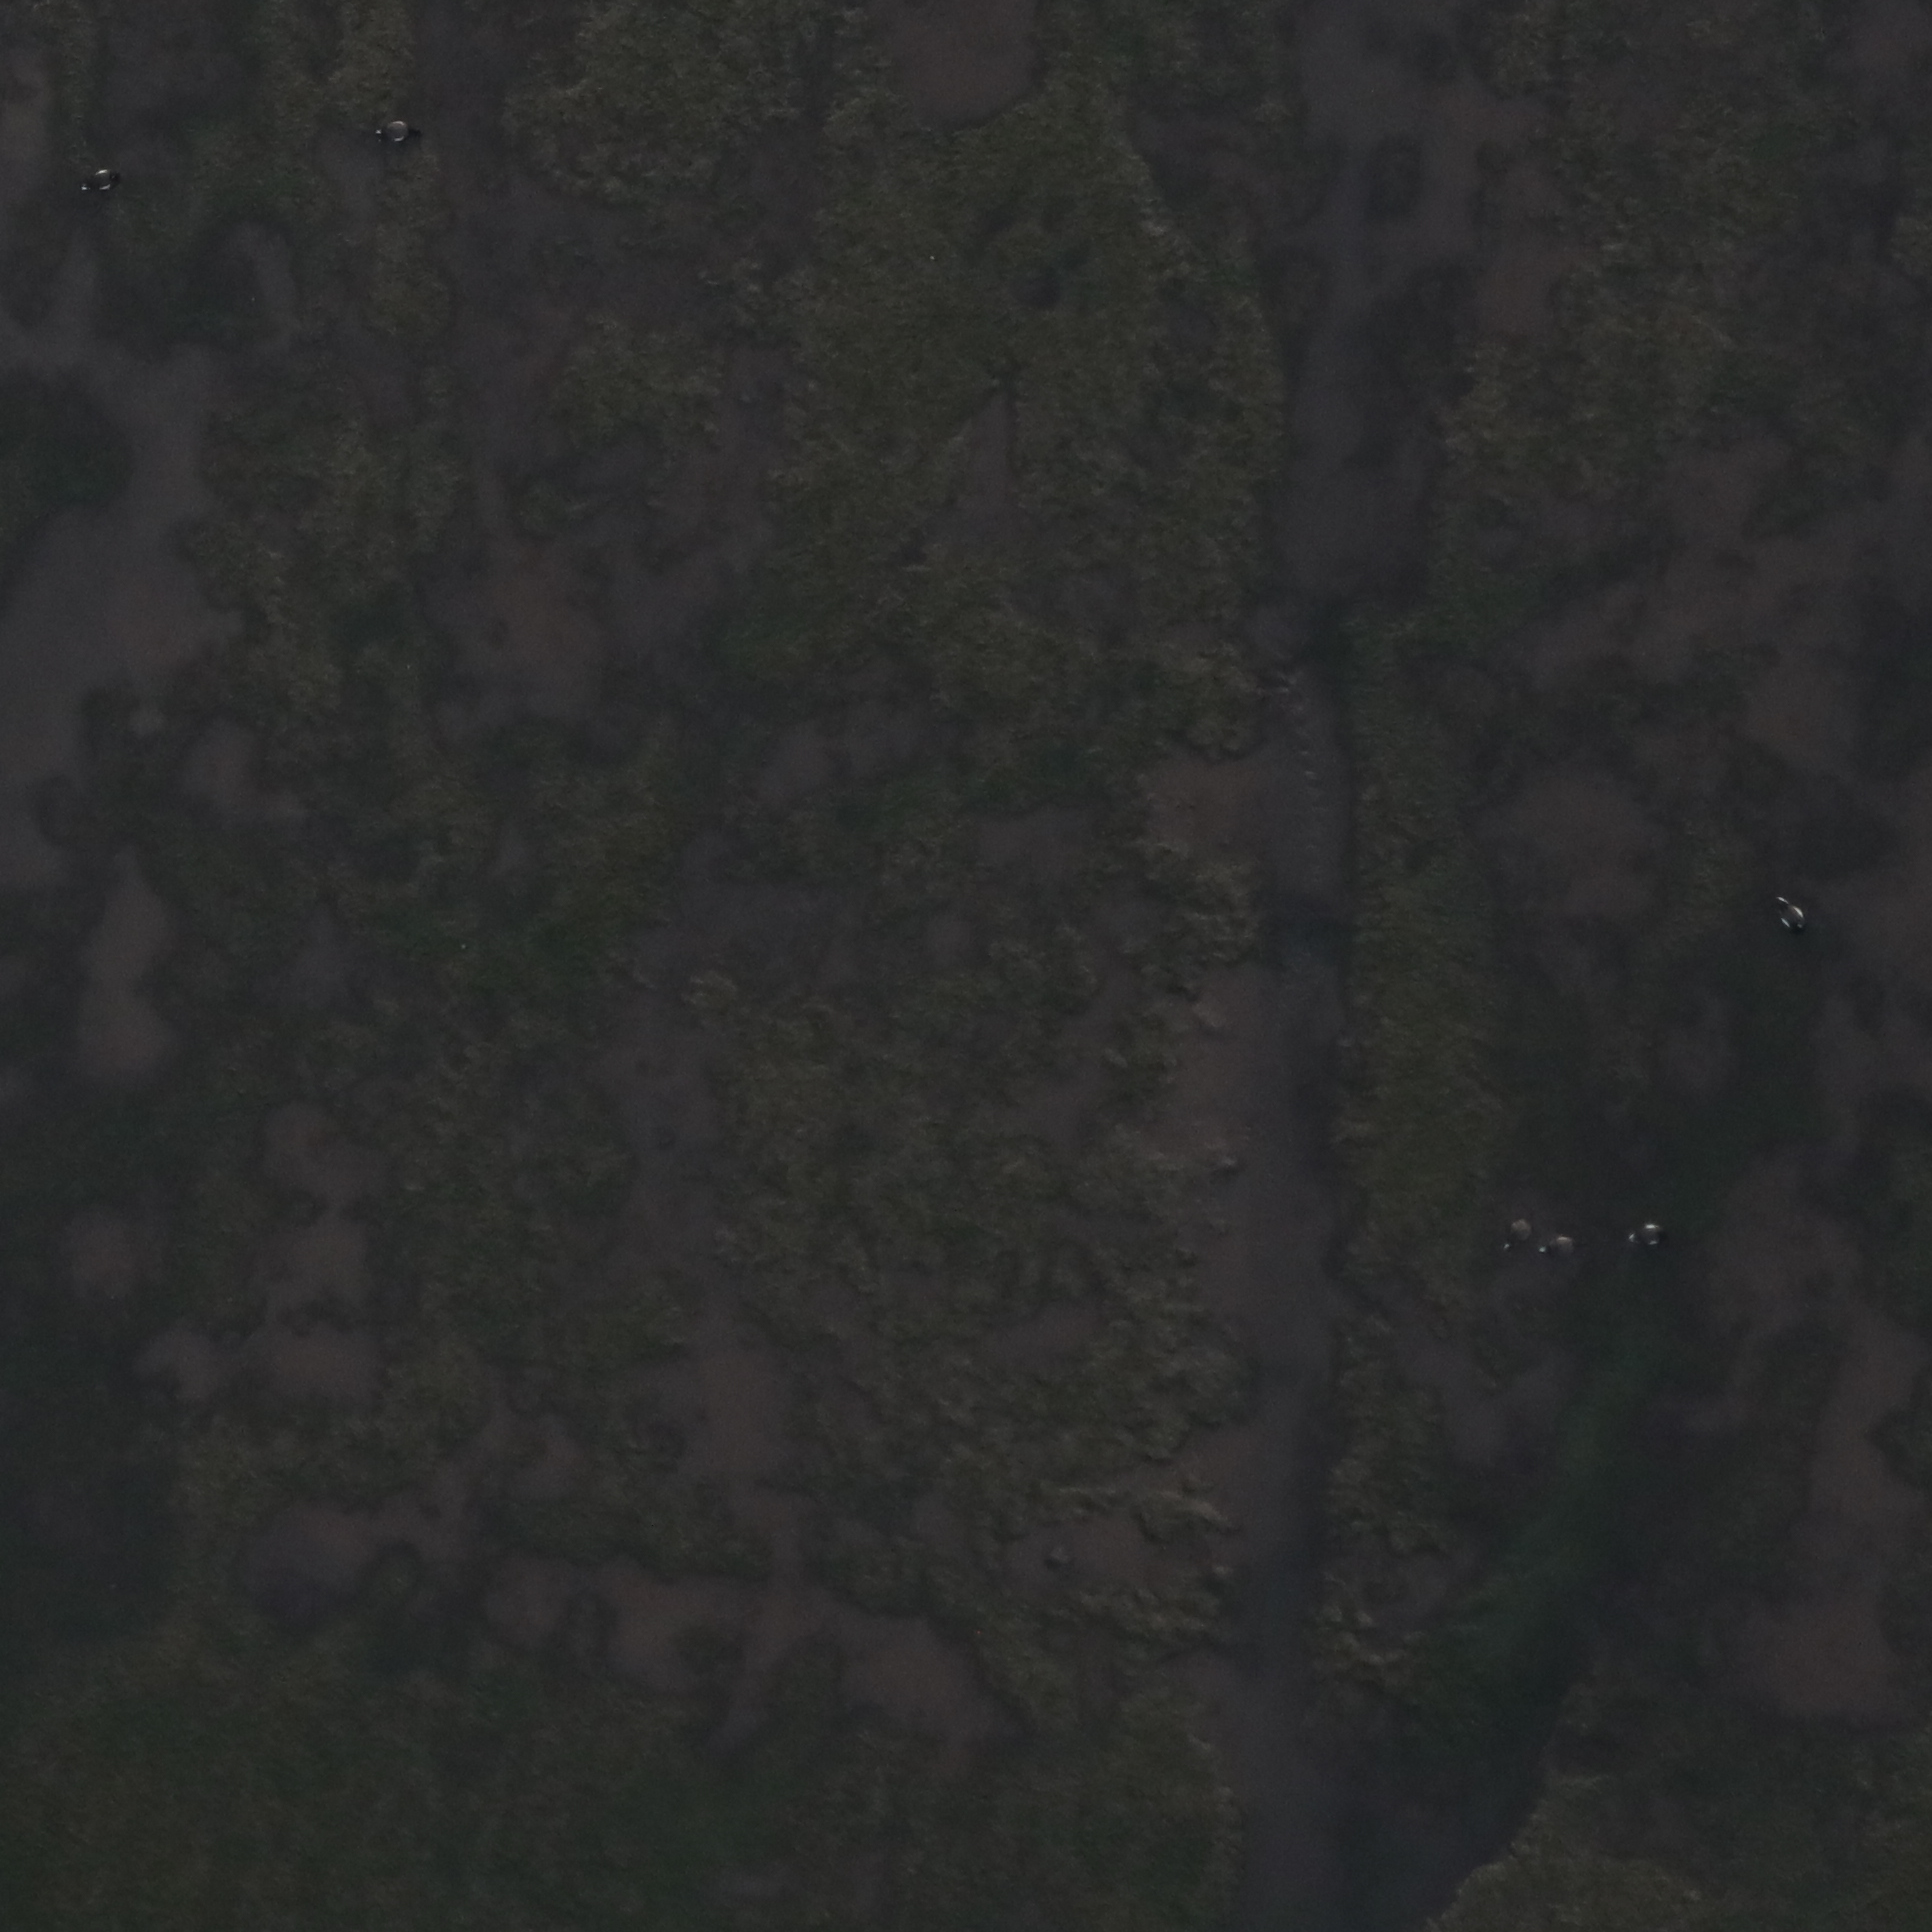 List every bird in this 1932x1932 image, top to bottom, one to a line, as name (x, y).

brant (396, 131)
brant (105, 183)
brant (1793, 916)
brant (1517, 1235)
brant (1652, 1236)
brant (1563, 1248)